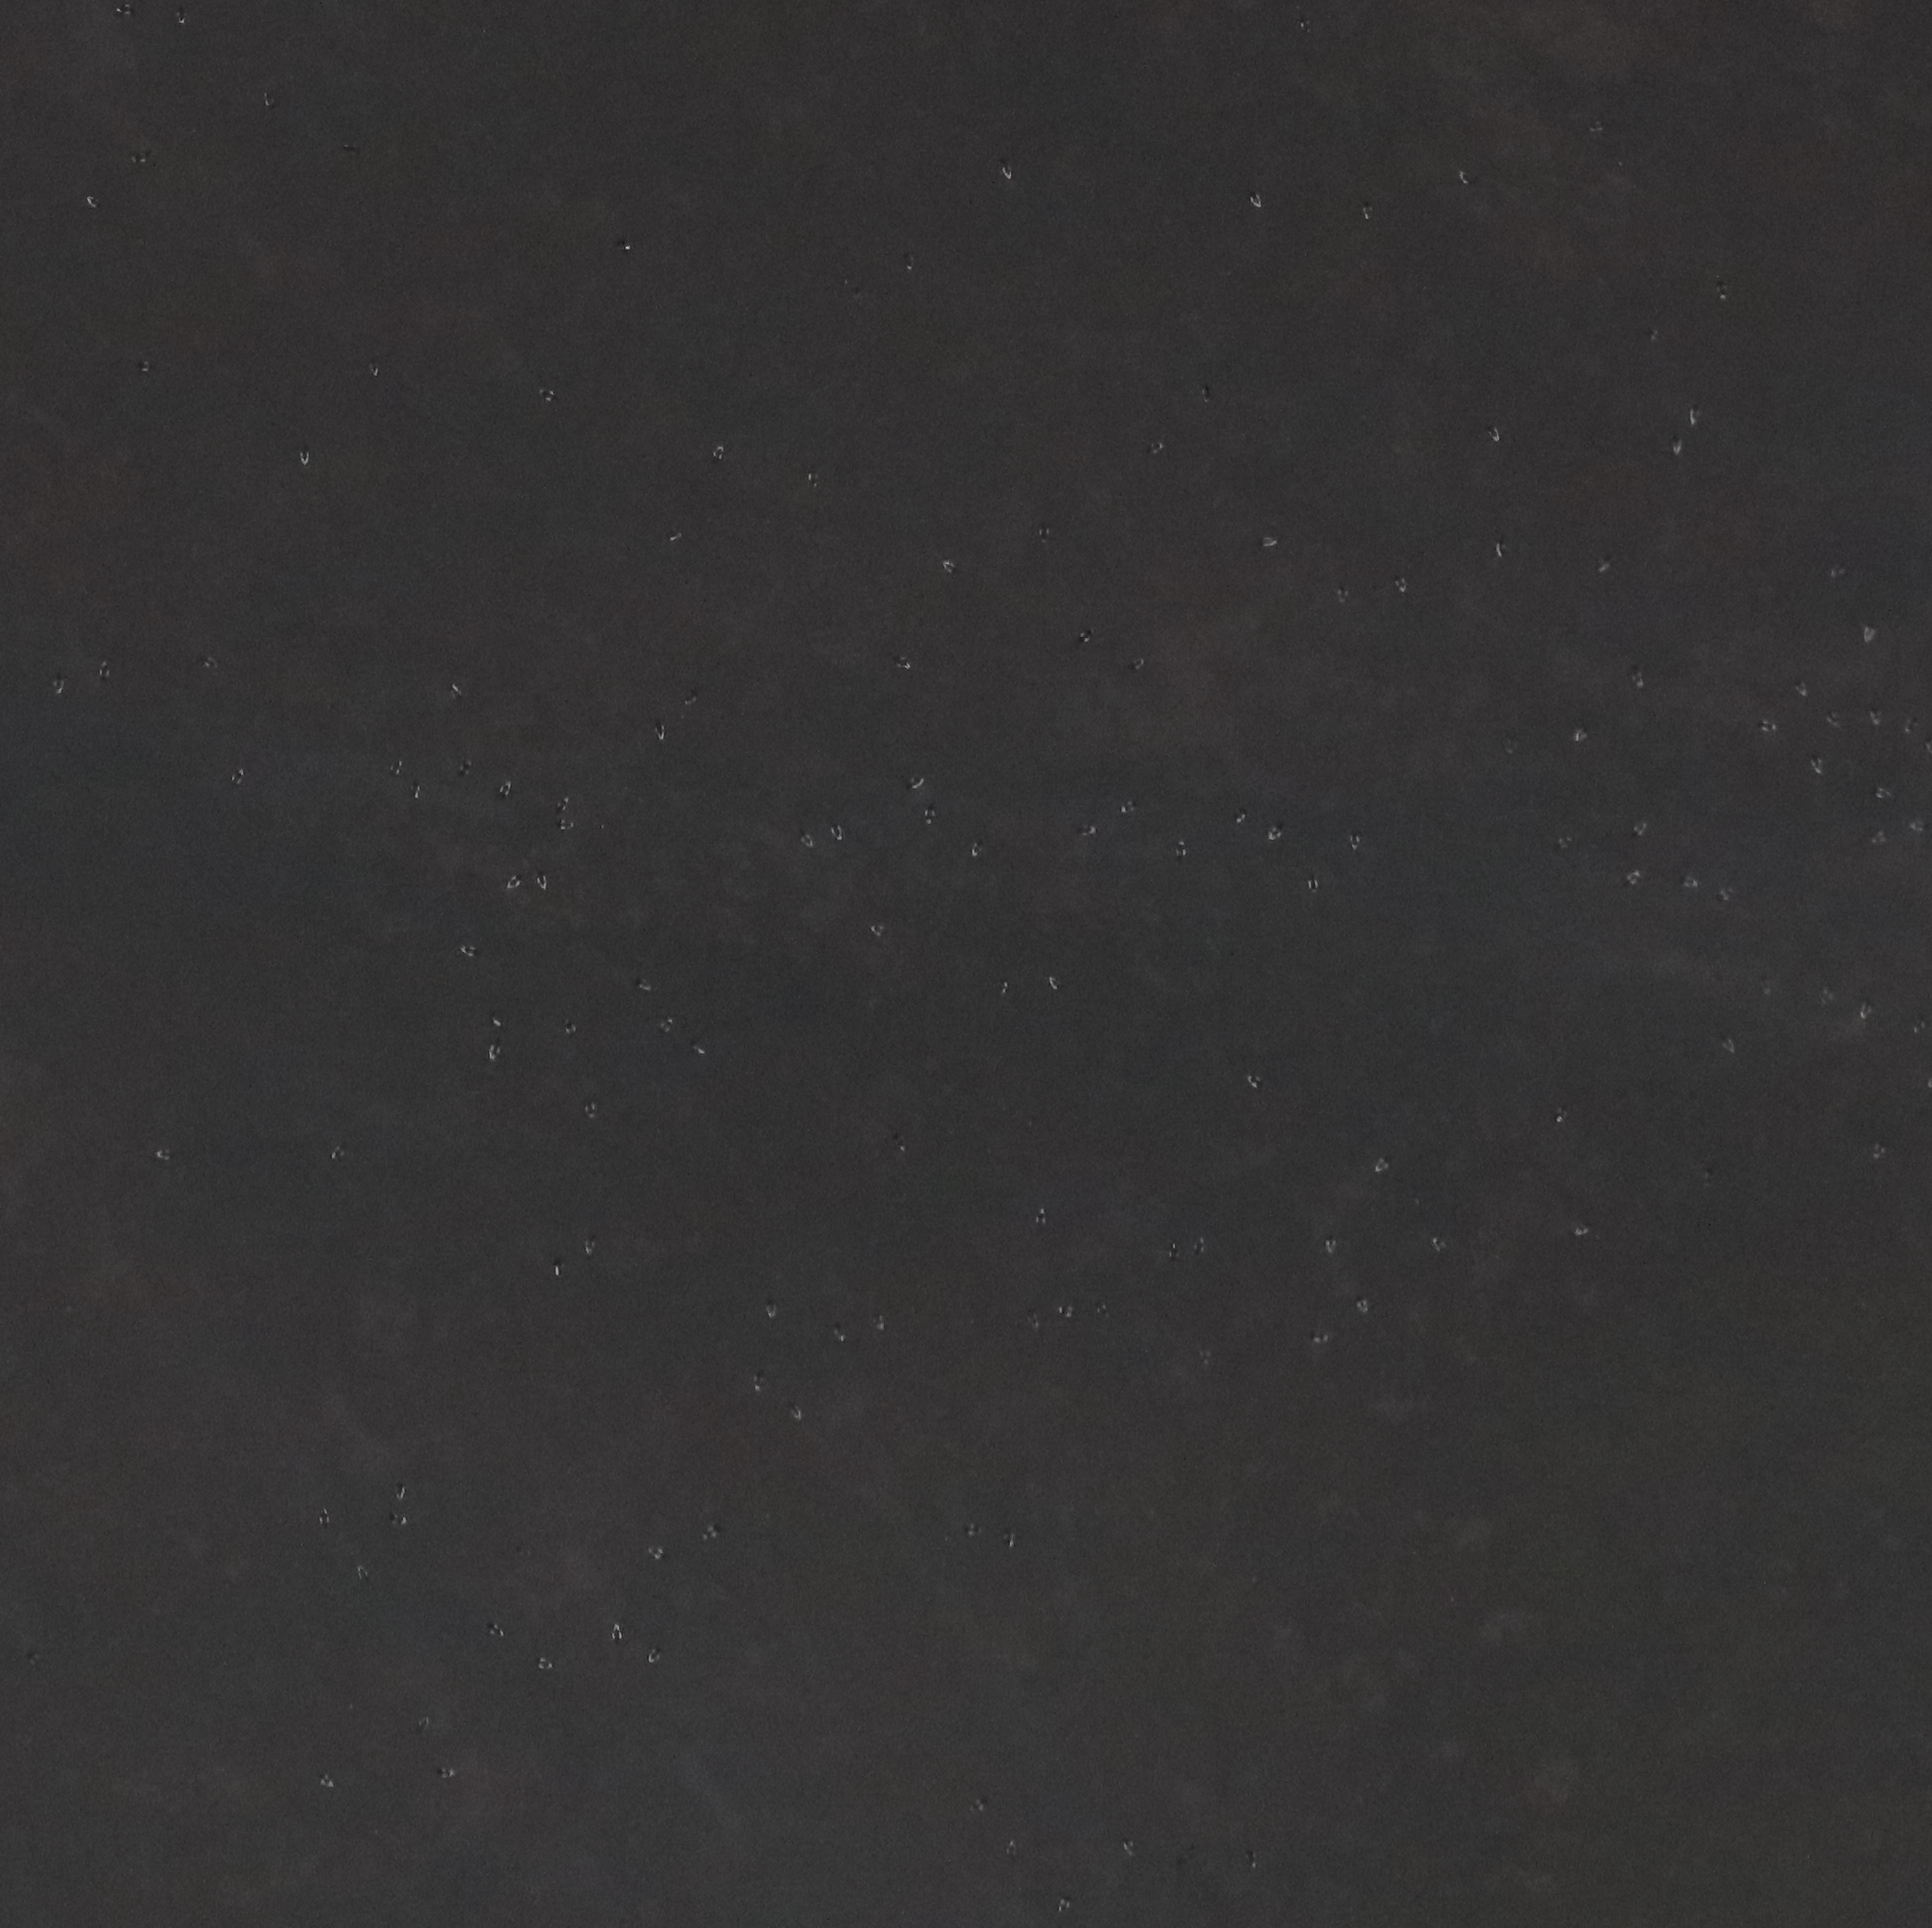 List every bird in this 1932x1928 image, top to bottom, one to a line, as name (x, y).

brant (1304, 10)
brant (113, 12)
brant (178, 13)
brant (266, 99)
brant (1589, 128)
brant (357, 149)
brant (141, 166)
brant (1464, 173)
brant (1004, 176)
brant (1256, 196)
brant (1371, 205)
brant (102, 208)
brant (613, 252)
brant (904, 262)
brant (847, 282)
brant (1715, 288)
brant (1648, 333)
brant (142, 366)
brant (381, 374)
brant (1204, 400)
brant (552, 404)
brant (1705, 414)
brant (1493, 425)
brant (1164, 435)
brant (1674, 442)
brant (320, 454)
brant (701, 455)
brant (811, 484)
brant (1038, 533)
brant (686, 537)
brant (1280, 545)
brant (1509, 548)
brant (1607, 557)
brant (1846, 567)
brant (948, 568)
brant (1405, 591)
brant (1340, 601)
brant (1093, 629)
brant (1867, 633)
brant (909, 657)
brant (213, 665)
brant (1143, 673)
brant (106, 675)
brant (1638, 682)
brant (57, 687)
brant (1809, 689)
brant (456, 693)
brant (699, 703)
brant (1869, 712)
brant (1831, 716)
brant (1775, 720)
brant (1900, 721)
brant (1591, 735)
brant (666, 739)
brant (1520, 746)
brant (1930, 753)
brant (1808, 764)
brant (462, 769)
brant (398, 770)
brant (242, 776)
brant (508, 780)
brant (924, 780)
brant (1882, 793)
brant (419, 801)
brant (1134, 805)
brant (563, 809)
brant (944, 815)
brant (1251, 823)
brant (1907, 823)
brant (850, 829)
brant (1645, 829)
brant (570, 834)
brant (806, 835)
brant (1359, 836)
brant (1566, 836)
brant (1867, 836)
brant (1088, 839)
brant (987, 843)
brant (1293, 843)
brant (1175, 861)
brant (1627, 873)
brant (1689, 880)
brant (1322, 882)
brant (512, 887)
brant (552, 892)
brant (1737, 898)
brant (877, 925)
brant (462, 938)
brant (1766, 982)
brant (639, 983)
brant (1014, 984)
brant (1818, 990)
brant (1054, 993)
brant (1856, 1013)
brant (500, 1018)
brant (671, 1020)
brant (1918, 1025)
brant (571, 1032)
brant (1734, 1036)
brant (700, 1042)
brant (497, 1064)
brant (1260, 1090)
brant (601, 1097)
brant (1559, 1120)
brant (900, 1138)
brant (171, 1149)
brant (1886, 1153)
brant (338, 1154)
brant (1383, 1165)
brant (1721, 1169)
brant (1051, 1222)
brant (1590, 1227)
brant (1331, 1242)
brant (1447, 1242)
brant (592, 1250)
brant (1199, 1252)
brant (1176, 1258)
brant (568, 1263)
brant (1372, 1301)
brant (1066, 1314)
brant (1113, 1314)
brant (883, 1319)
brant (784, 1322)
brant (1027, 1324)
brant (843, 1339)
brant (1329, 1343)
brant (1209, 1348)
brant (759, 1378)
brant (797, 1412)
brant (809, 1420)
brant (401, 1488)
brant (320, 1518)
brant (978, 1523)
brant (723, 1535)
brant (402, 1536)
brant (1021, 1545)
brant (669, 1554)
brant (367, 1575)
brant (492, 1626)
brant (615, 1639)
brant (30, 1657)
brant (662, 1657)
brant (552, 1666)
brant (425, 1722)
brant (444, 1776)
brant (327, 1784)
brant (983, 1799)
brant (1132, 1835)
brant (1021, 1846)
brant (1259, 1857)
brant (1062, 1909)